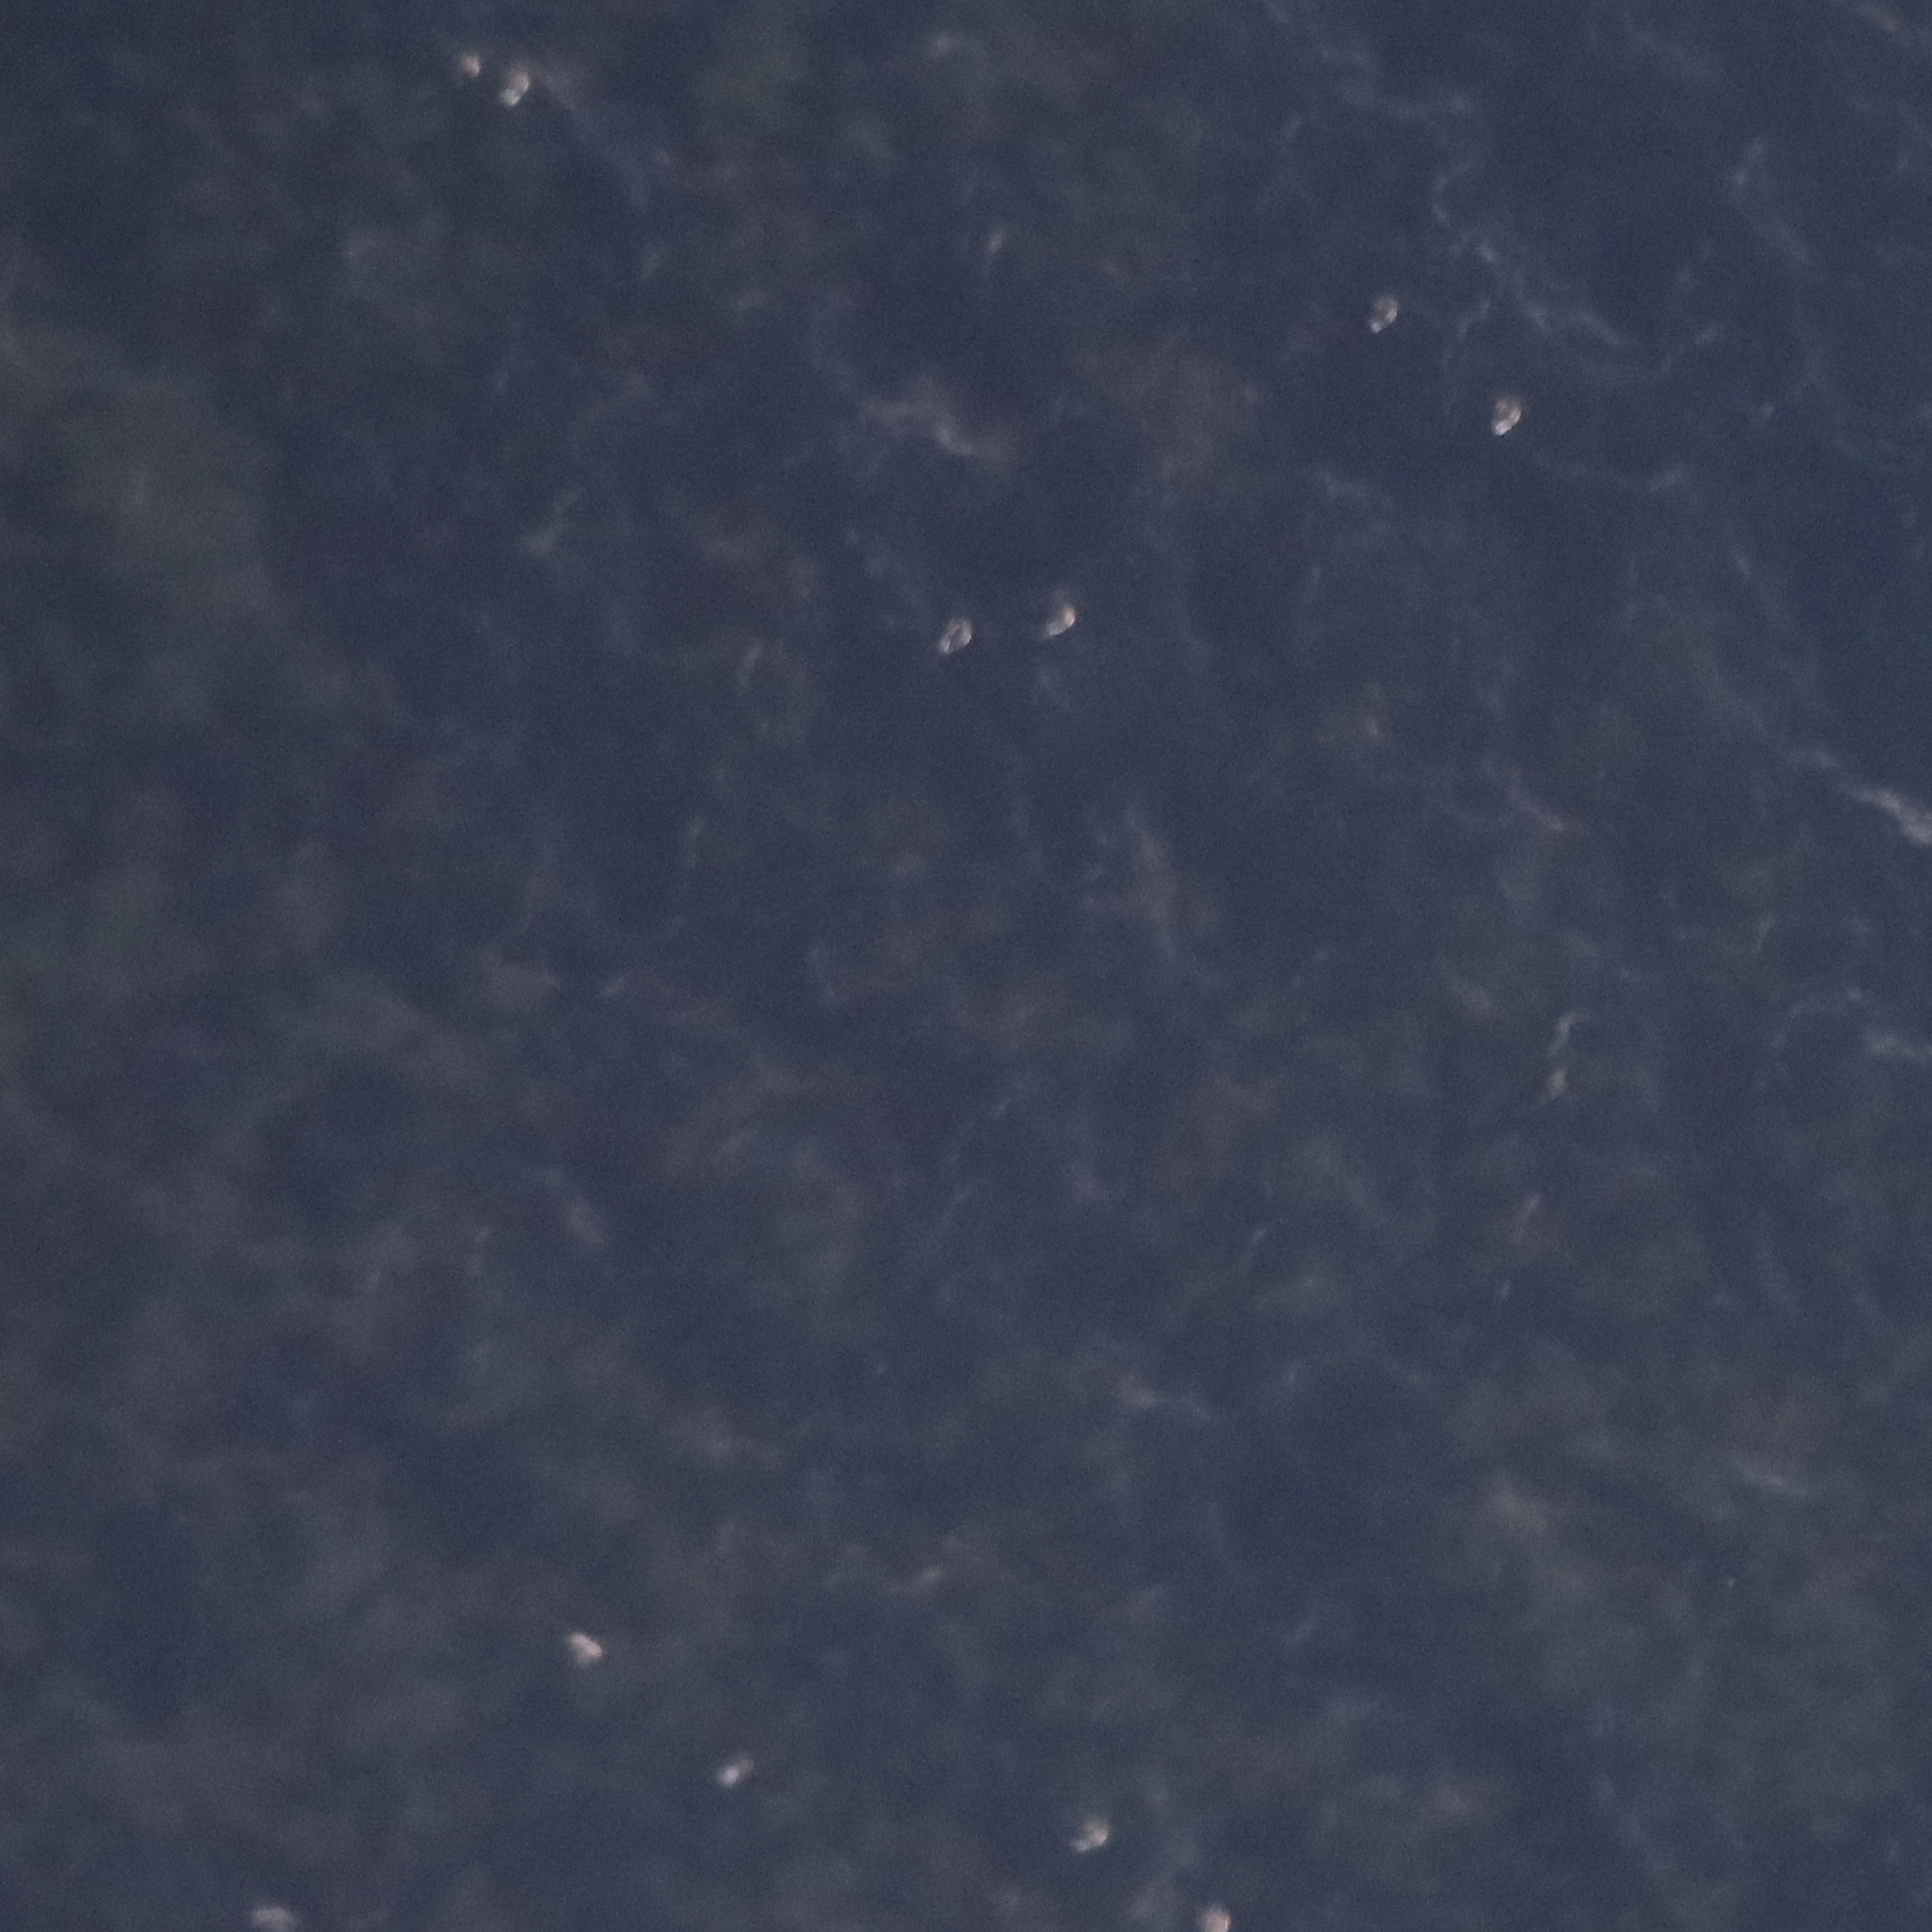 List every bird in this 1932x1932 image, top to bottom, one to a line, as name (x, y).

brant (467, 72)
brant (517, 85)
brant (1382, 312)
brant (1509, 412)
brant (1058, 622)
brant (960, 639)
other bird (583, 1652)
other bird (735, 1772)
other bird (1096, 1836)
other bird (276, 1920)
other bird (1218, 1924)